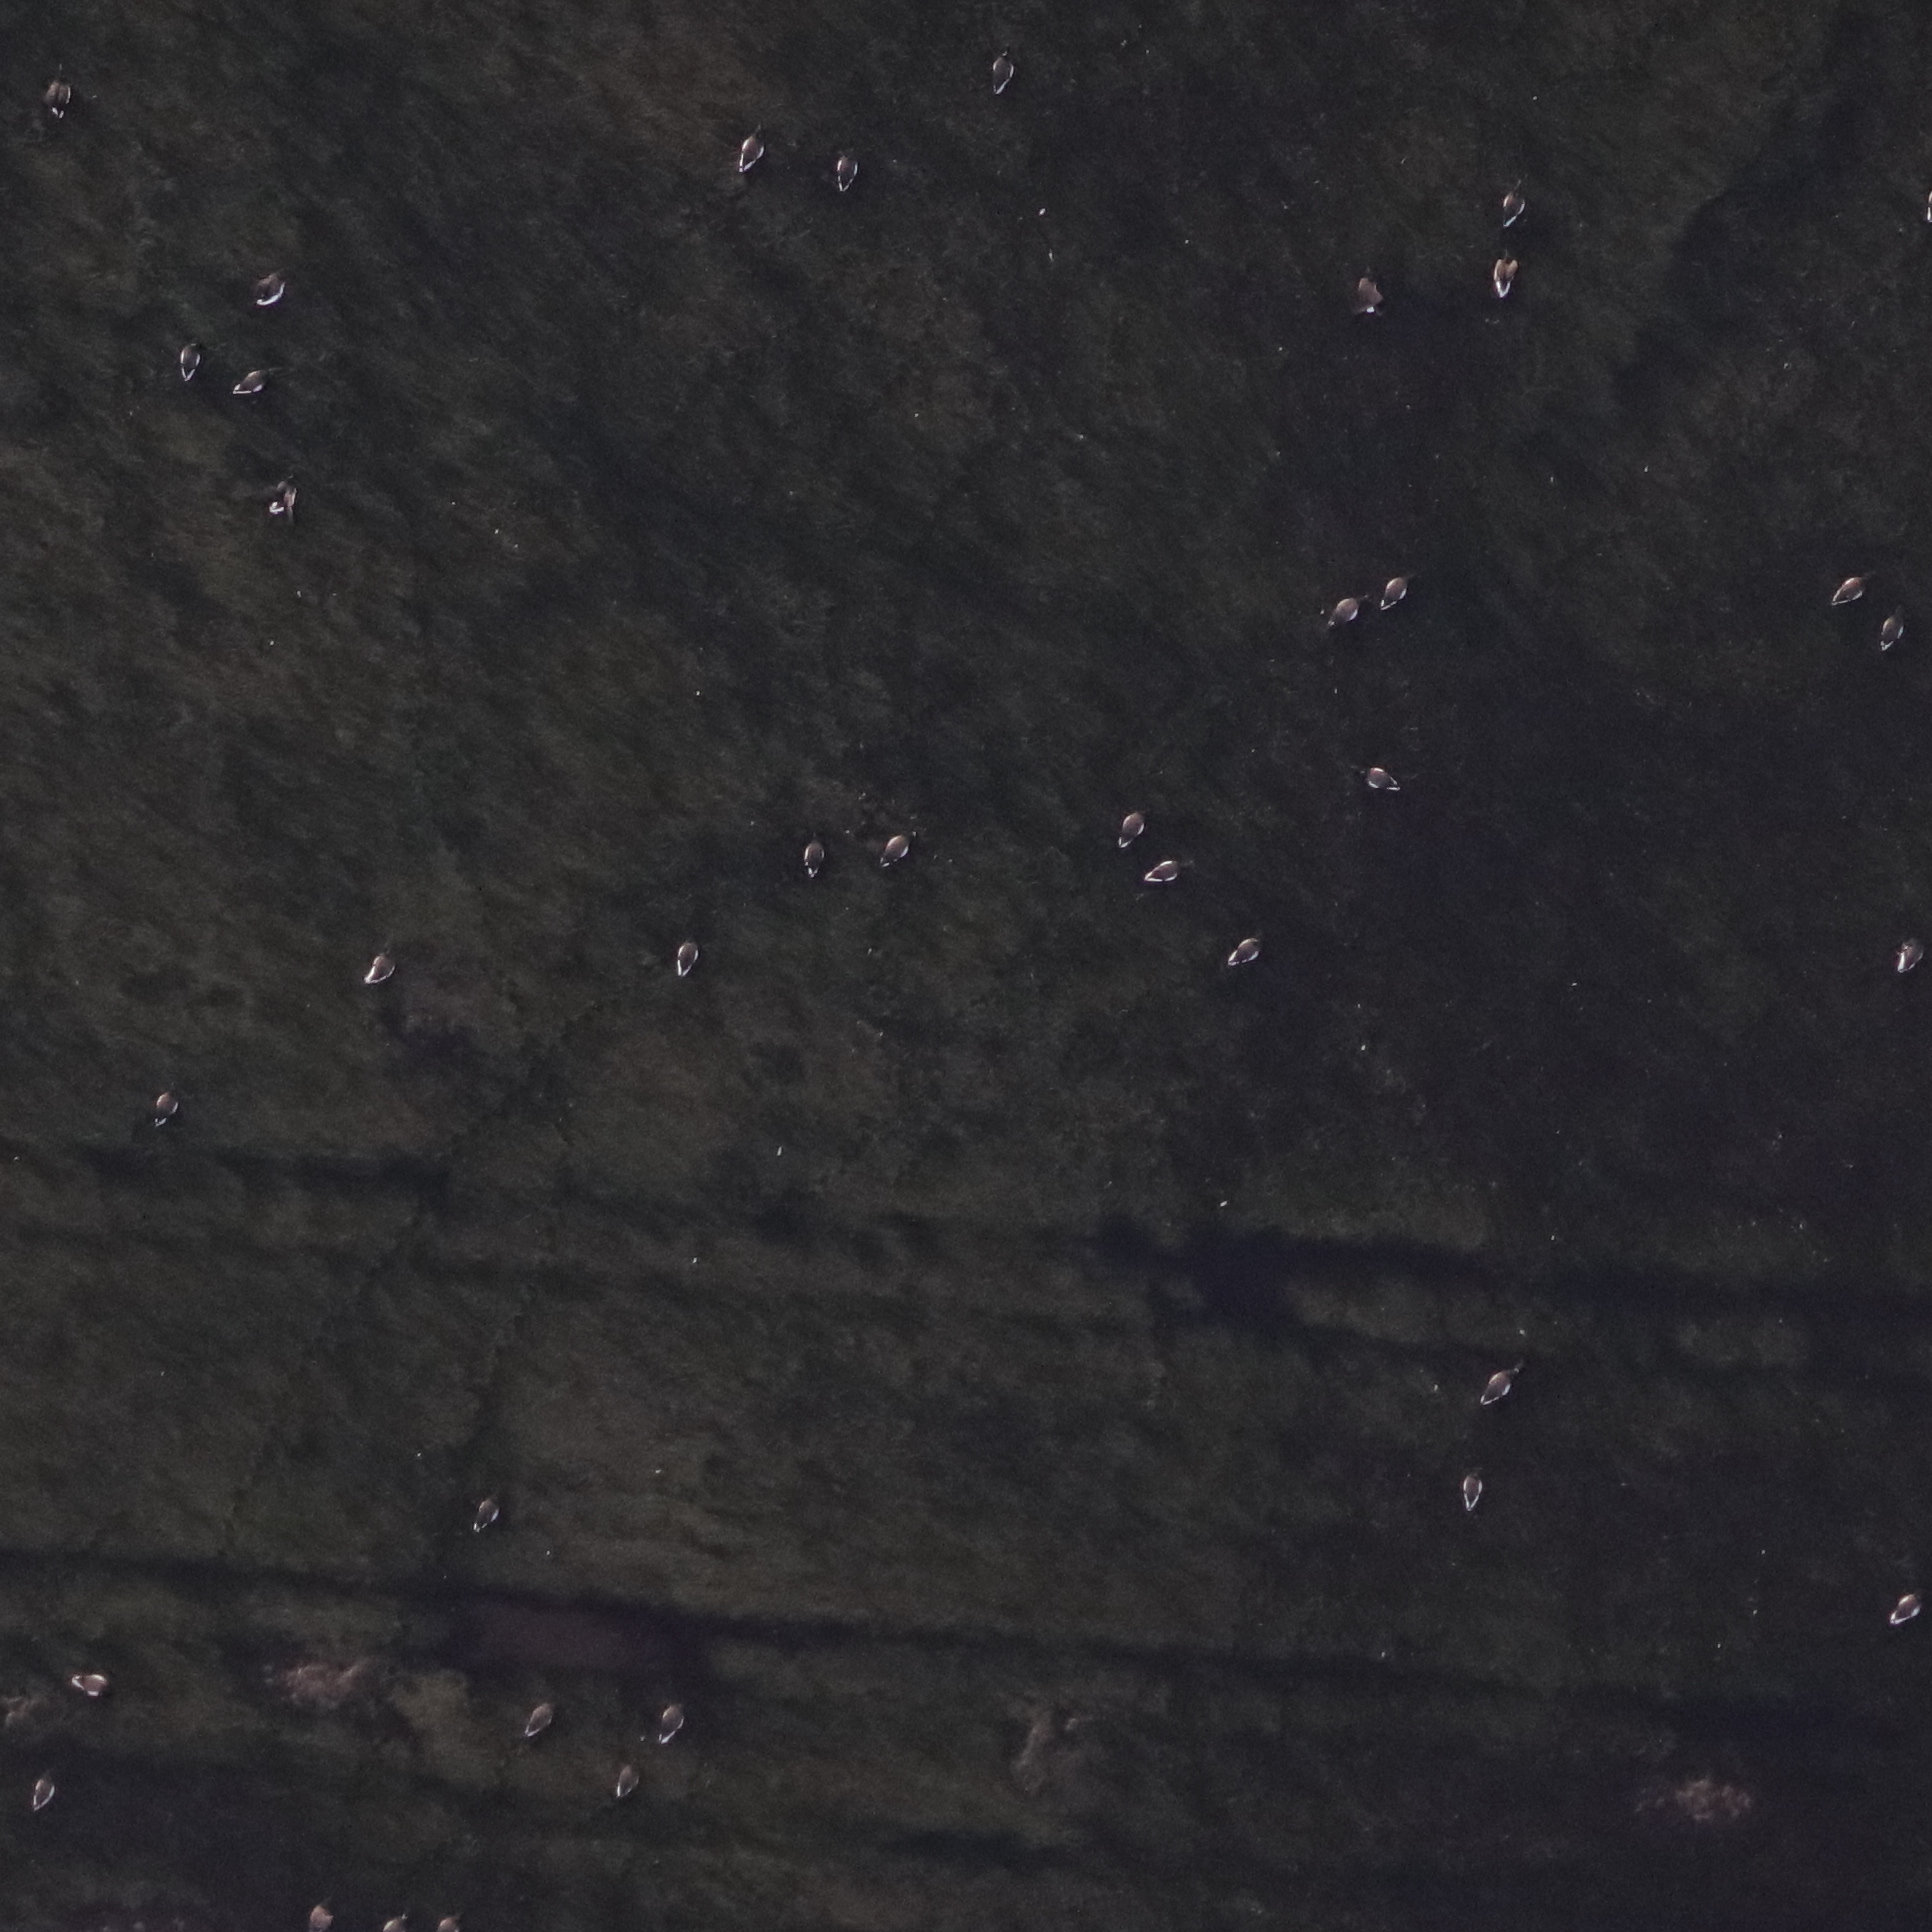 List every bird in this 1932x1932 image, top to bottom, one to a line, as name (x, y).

brant (1003, 71)
brant (57, 95)
brant (750, 152)
brant (845, 171)
brant (1513, 206)
brant (1503, 273)
brant (268, 292)
brant (1368, 294)
brant (189, 359)
brant (253, 383)
brant (283, 499)
brant (1849, 589)
brant (1395, 590)
brant (1344, 611)
brant (1892, 632)
brant (1378, 778)
brant (1132, 828)
brant (894, 848)
brant (815, 855)
brant (1164, 873)
brant (1245, 952)
brant (686, 957)
brant (1910, 957)
brant (380, 967)
brant (166, 1105)
brant (1499, 1384)
brant (1472, 1488)
brant (485, 1512)
brant (1906, 1607)
brant (92, 1684)
brant (541, 1717)
brant (670, 1719)
brant (628, 1780)
brant (44, 1790)
brant (319, 1920)
brant (447, 1930)